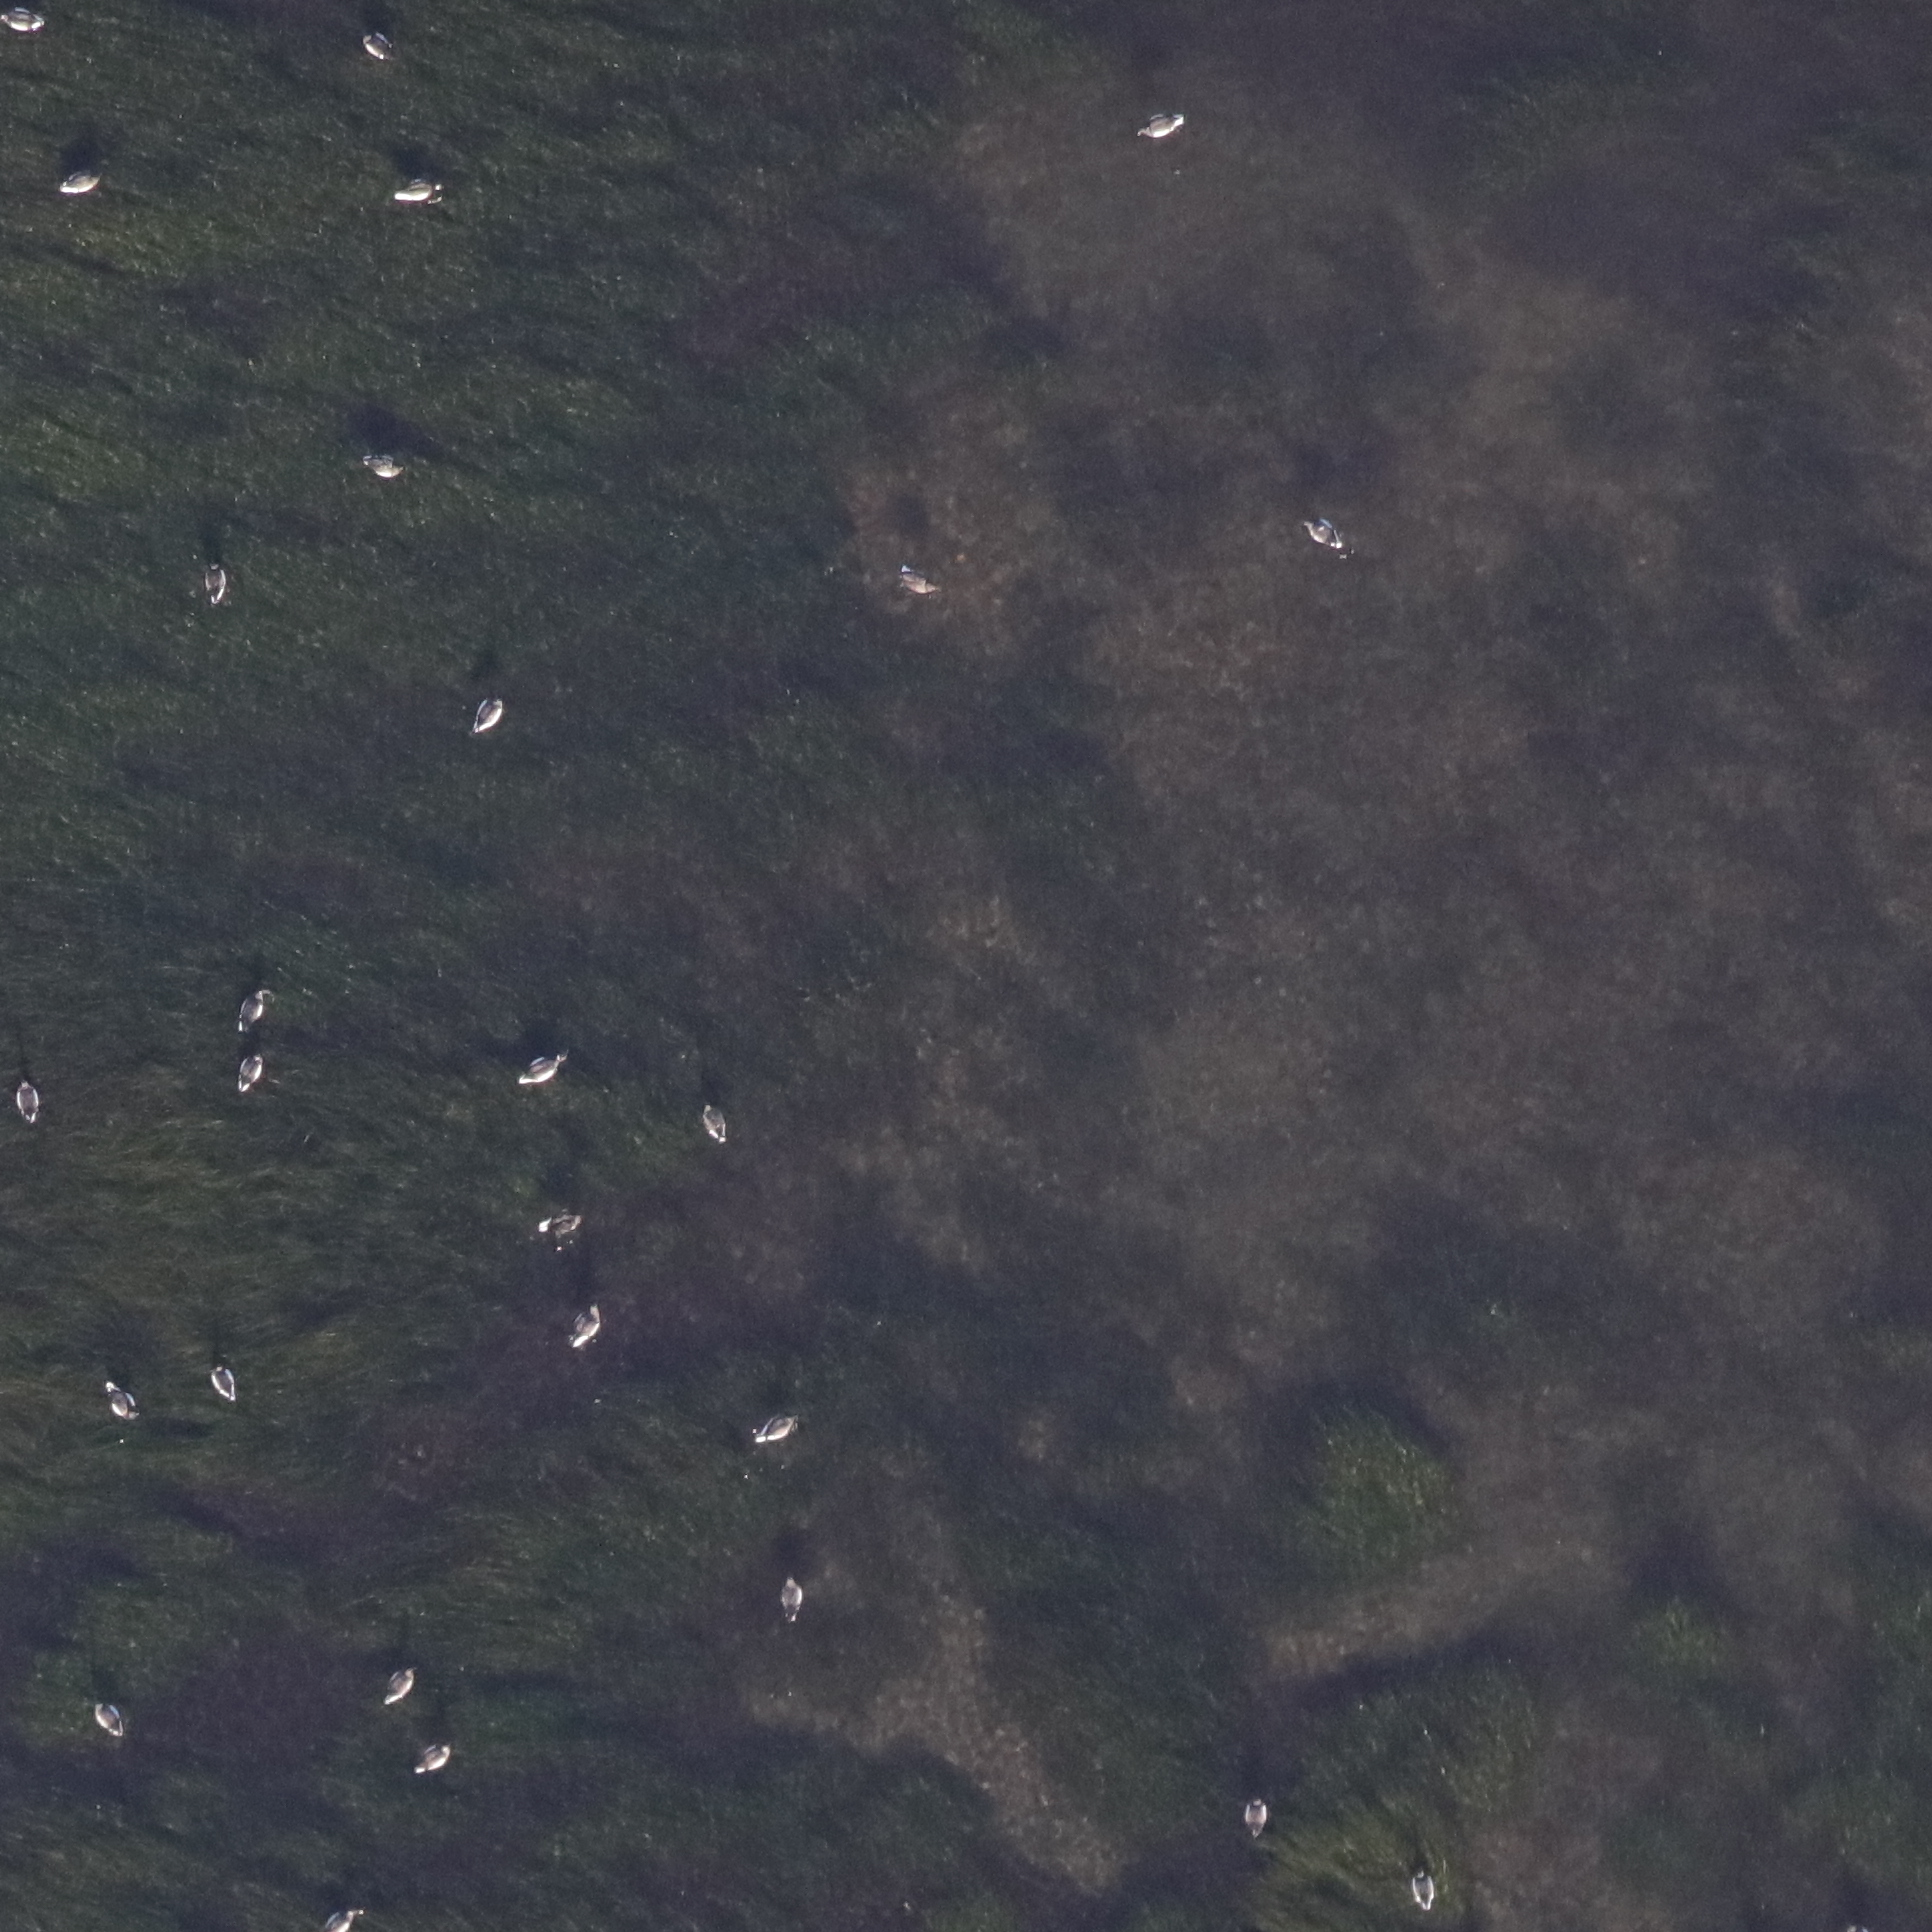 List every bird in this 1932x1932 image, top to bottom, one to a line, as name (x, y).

brant (26, 19)
brant (378, 46)
brant (1161, 126)
brant (81, 182)
brant (418, 189)
brant (385, 465)
brant (1324, 535)
brant (918, 581)
brant (214, 582)
brant (486, 714)
brant (251, 1010)
brant (249, 1072)
brant (541, 1072)
brant (28, 1099)
brant (715, 1121)
brant (563, 1224)
brant (585, 1329)
brant (222, 1380)
brant (120, 1400)
brant (777, 1429)
brant (792, 1597)
brant (400, 1684)
brant (108, 1717)
brant (436, 1757)
brant (1257, 1816)
brant (1423, 1887)
brant (336, 1924)